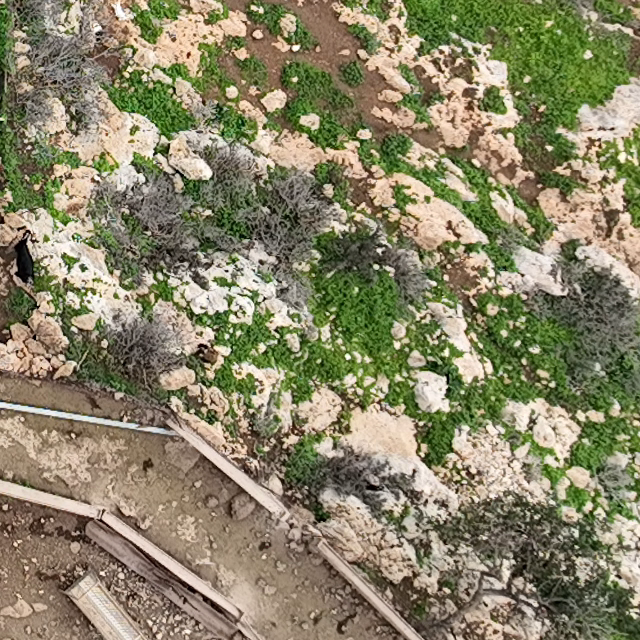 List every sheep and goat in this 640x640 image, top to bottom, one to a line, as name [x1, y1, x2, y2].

goat [0, 64, 6, 123]
goat [13, 227, 36, 284]